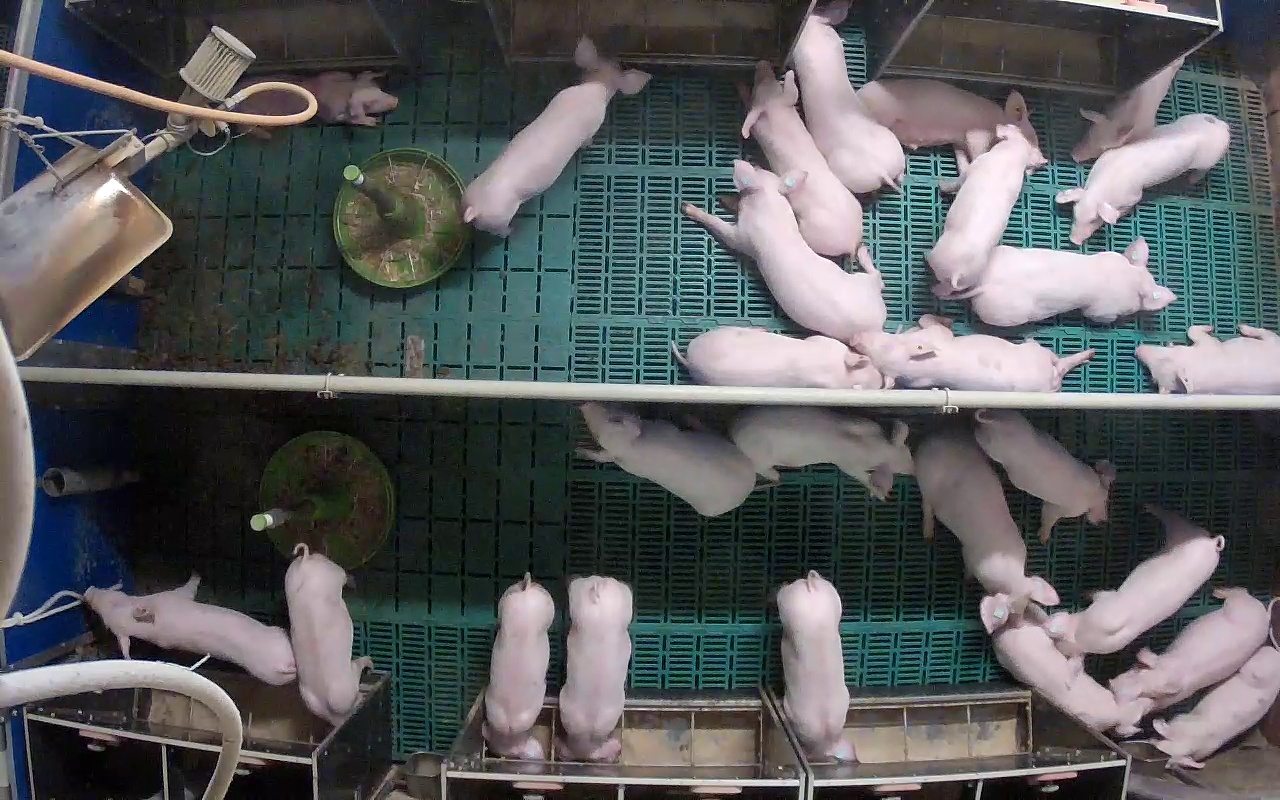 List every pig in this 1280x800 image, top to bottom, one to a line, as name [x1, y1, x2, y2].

pig [790, 0, 909, 197]
pig [461, 34, 652, 240]
pig [1069, 50, 1191, 162]
pig [734, 58, 864, 261]
pig [225, 67, 400, 142]
pig [857, 77, 1038, 177]
pig [1053, 111, 1232, 246]
pig [923, 122, 1047, 293]
pig [677, 159, 890, 340]
pig [940, 235, 1180, 329]
pig [850, 315, 1095, 389]
pig [1132, 323, 1279, 394]
pig [669, 327, 883, 389]
pig [575, 402, 760, 520]
pig [730, 405, 915, 503]
pig [971, 406, 1117, 547]
pig [913, 425, 1061, 635]
pig [1042, 503, 1227, 690]
pig [284, 544, 372, 730]
pig [82, 569, 298, 687]
pig [772, 570, 857, 762]
pig [480, 571, 557, 764]
pig [552, 571, 633, 765]
pig [1107, 582, 1277, 710]
pig [993, 602, 1156, 737]
pig [1148, 648, 1277, 770]